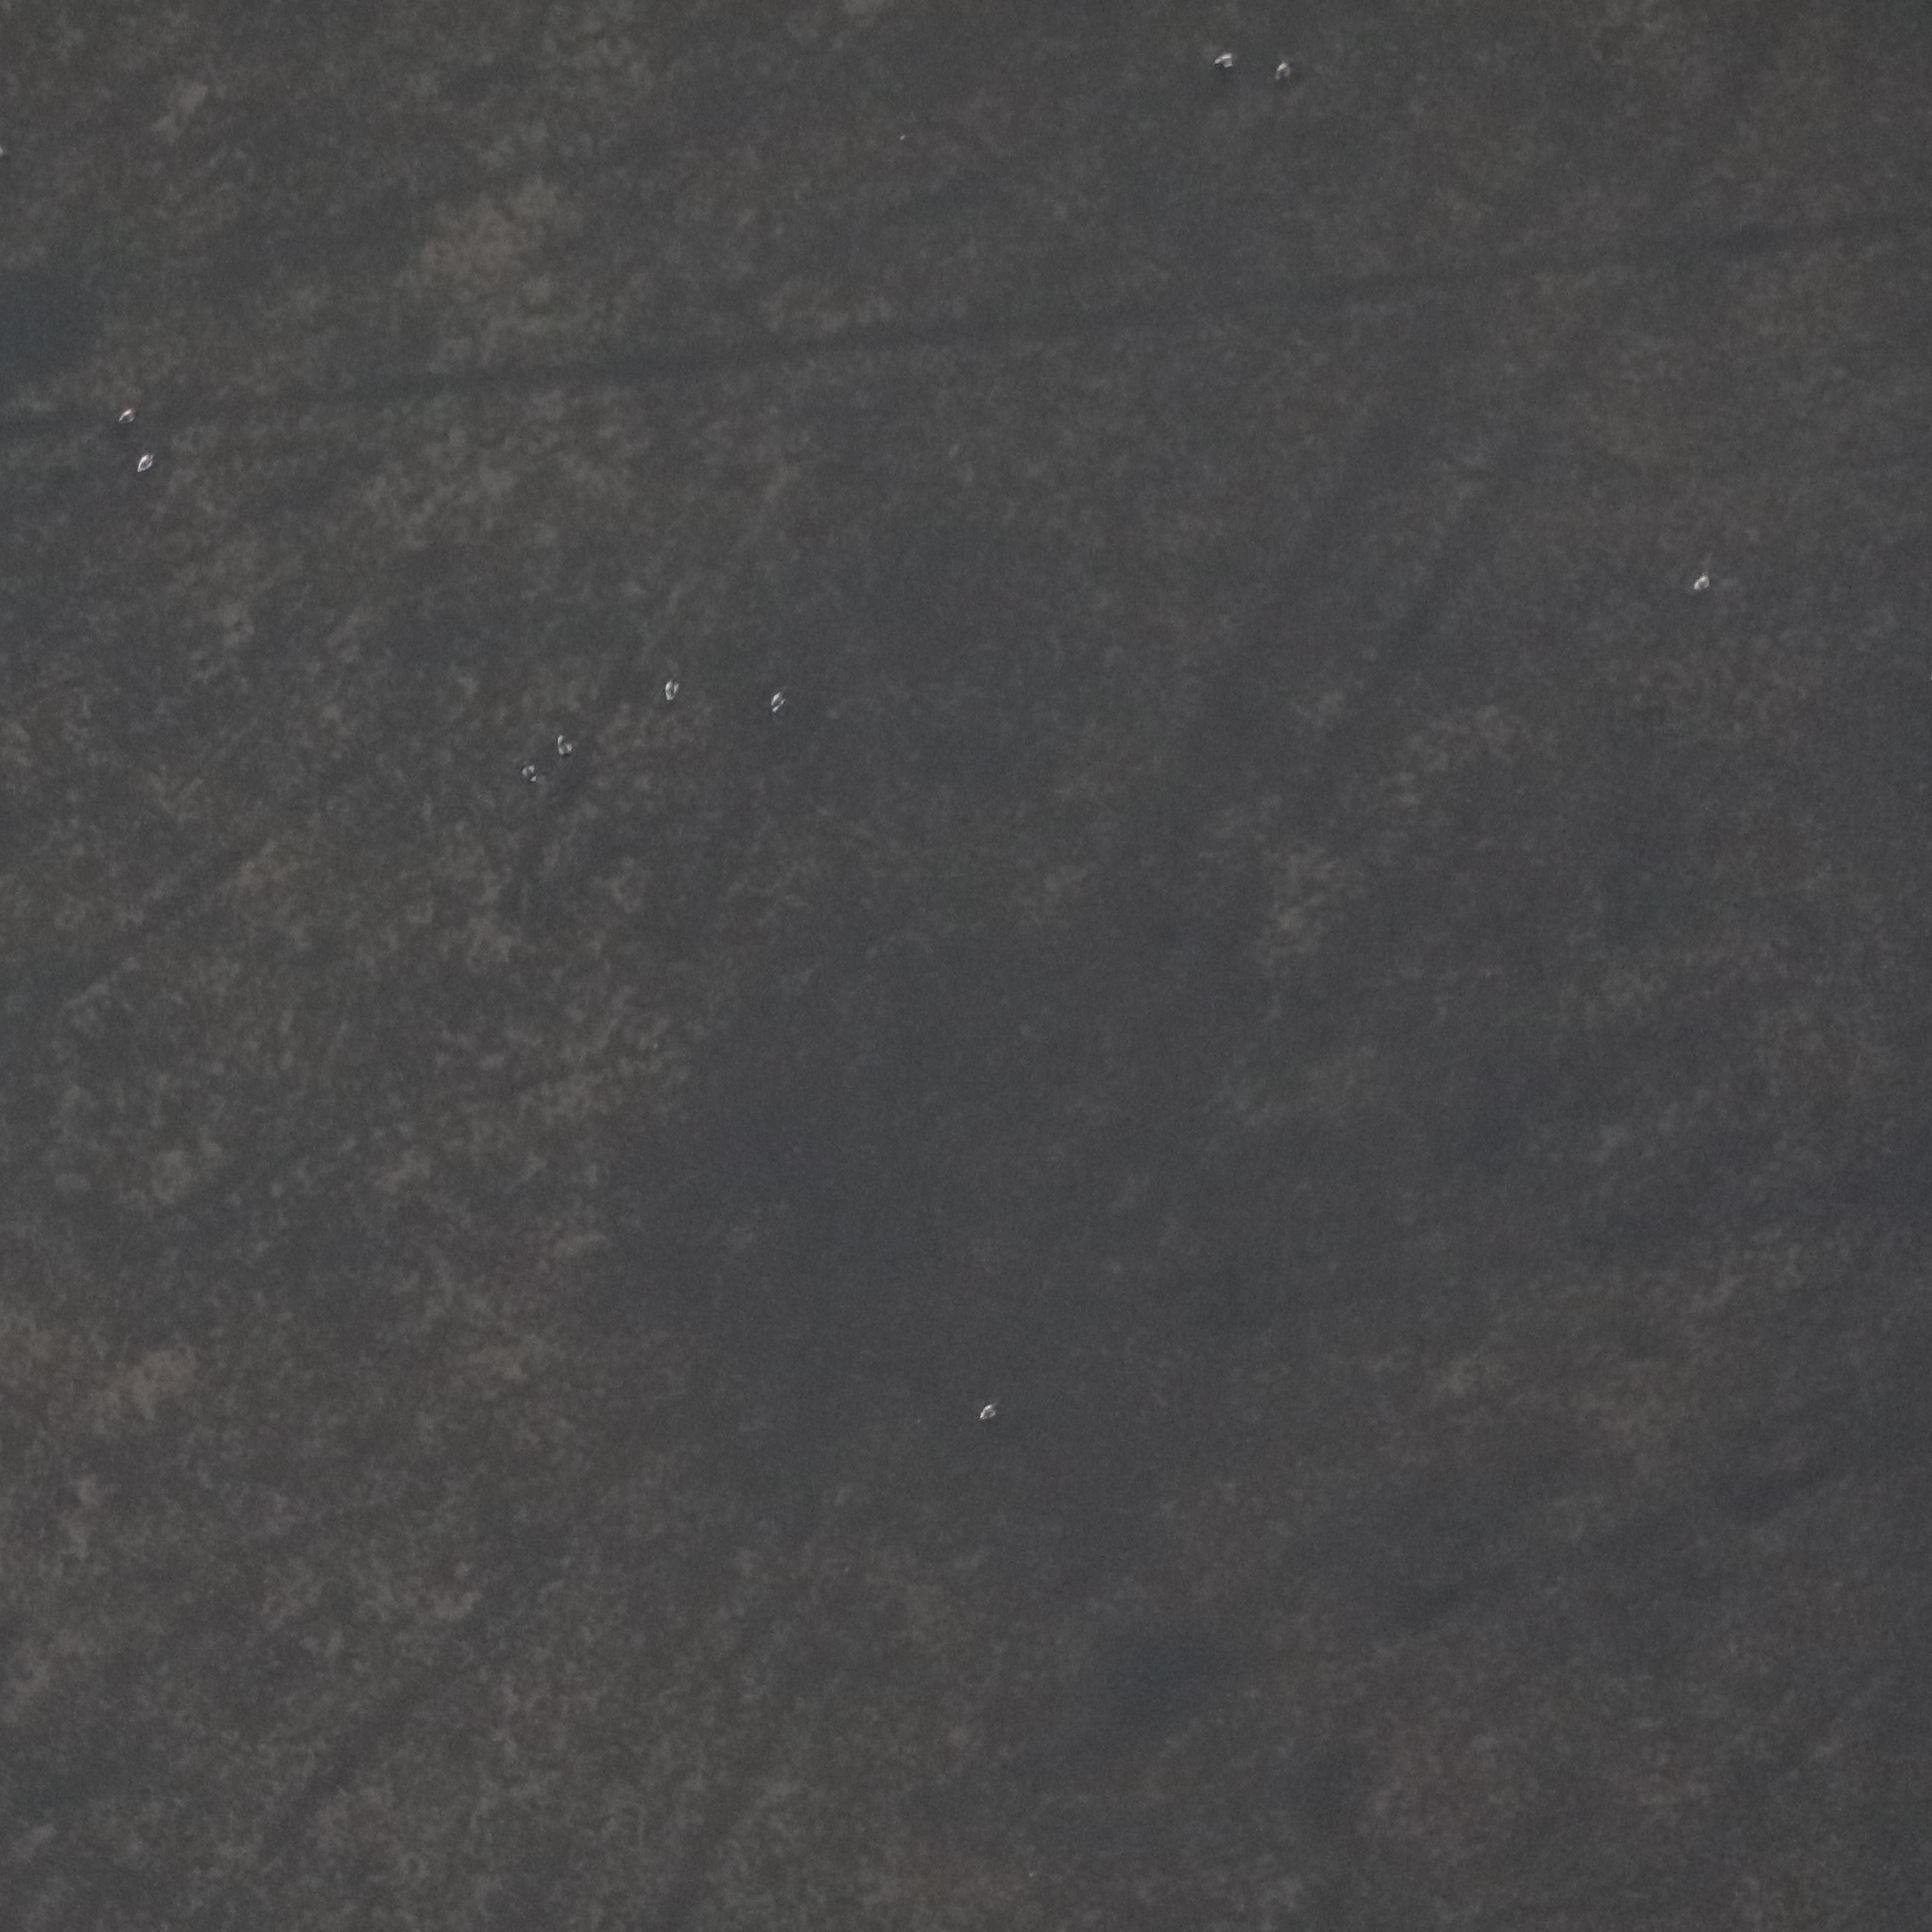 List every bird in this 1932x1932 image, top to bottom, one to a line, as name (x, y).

brant (1226, 59)
brant (1280, 71)
brant (127, 418)
brant (145, 458)
brant (1704, 584)
brant (670, 685)
brant (777, 704)
brant (561, 746)
brant (529, 772)
brant (986, 1410)